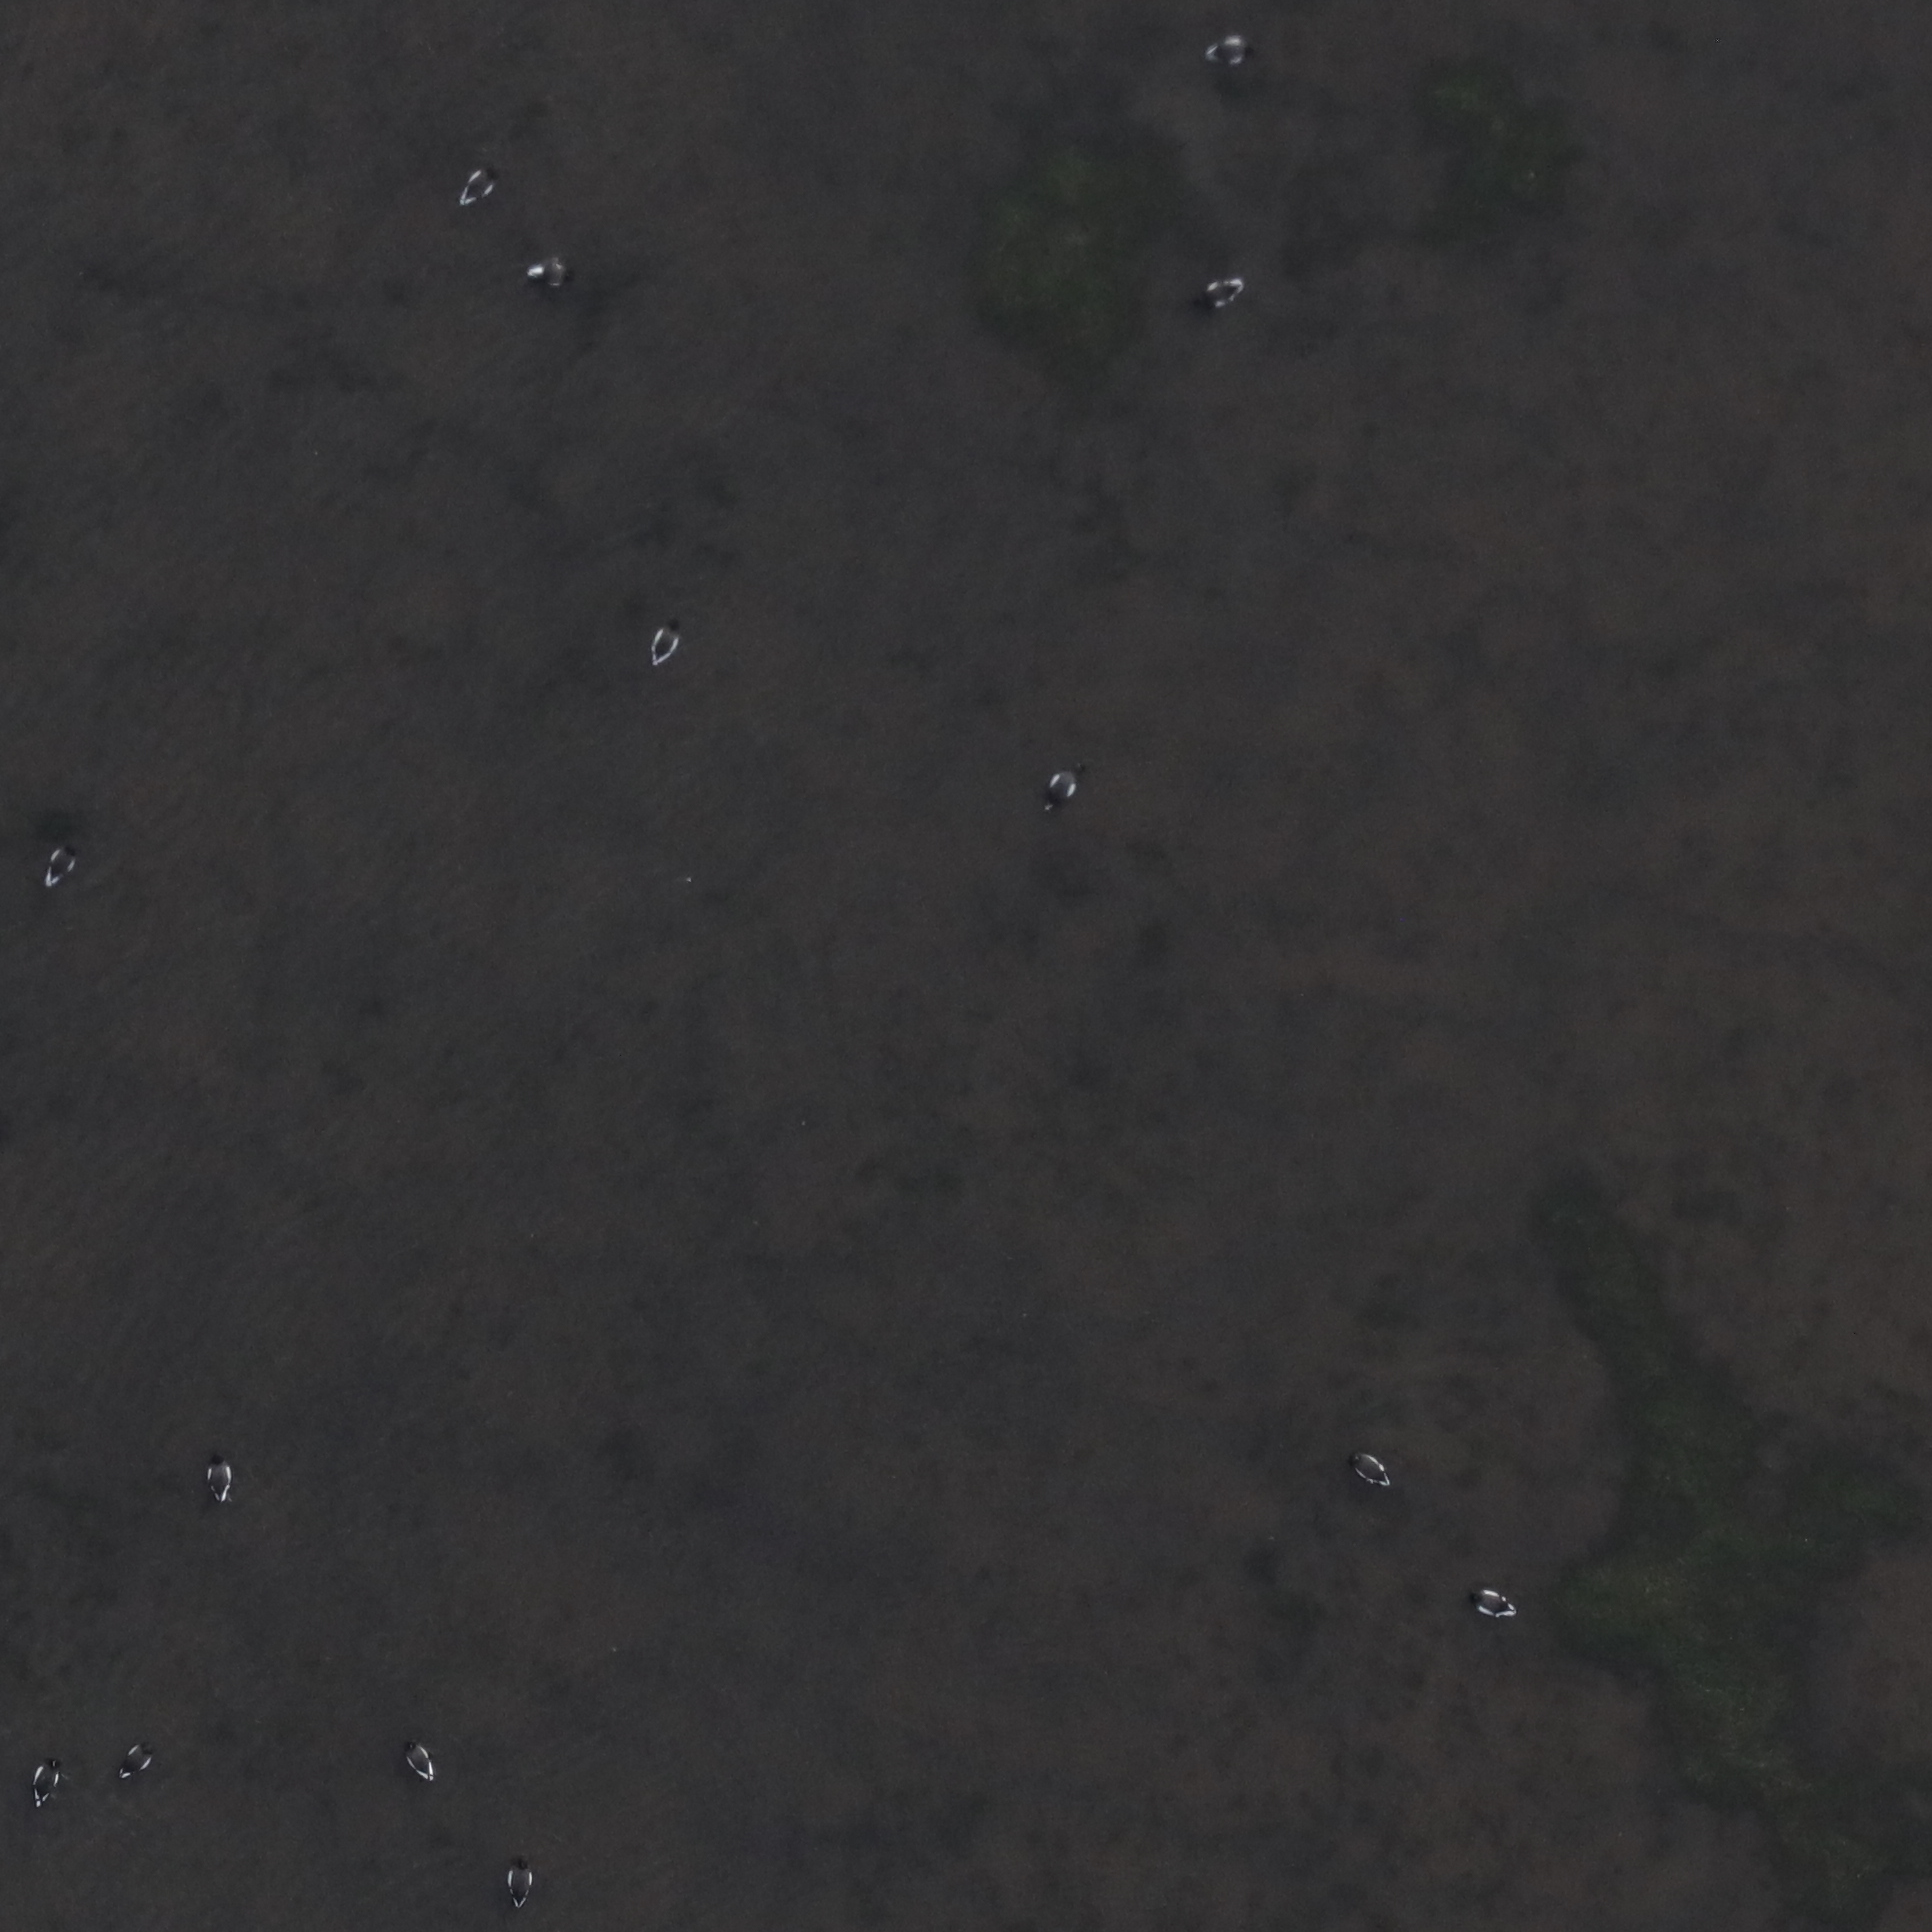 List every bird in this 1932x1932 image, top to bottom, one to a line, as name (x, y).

brant (1229, 50)
brant (478, 187)
brant (549, 274)
brant (1221, 291)
brant (664, 642)
brant (1063, 785)
brant (59, 864)
brant (1370, 1469)
brant (220, 1477)
brant (1492, 1603)
brant (418, 1760)
brant (136, 1762)
brant (47, 1778)
brant (519, 1882)